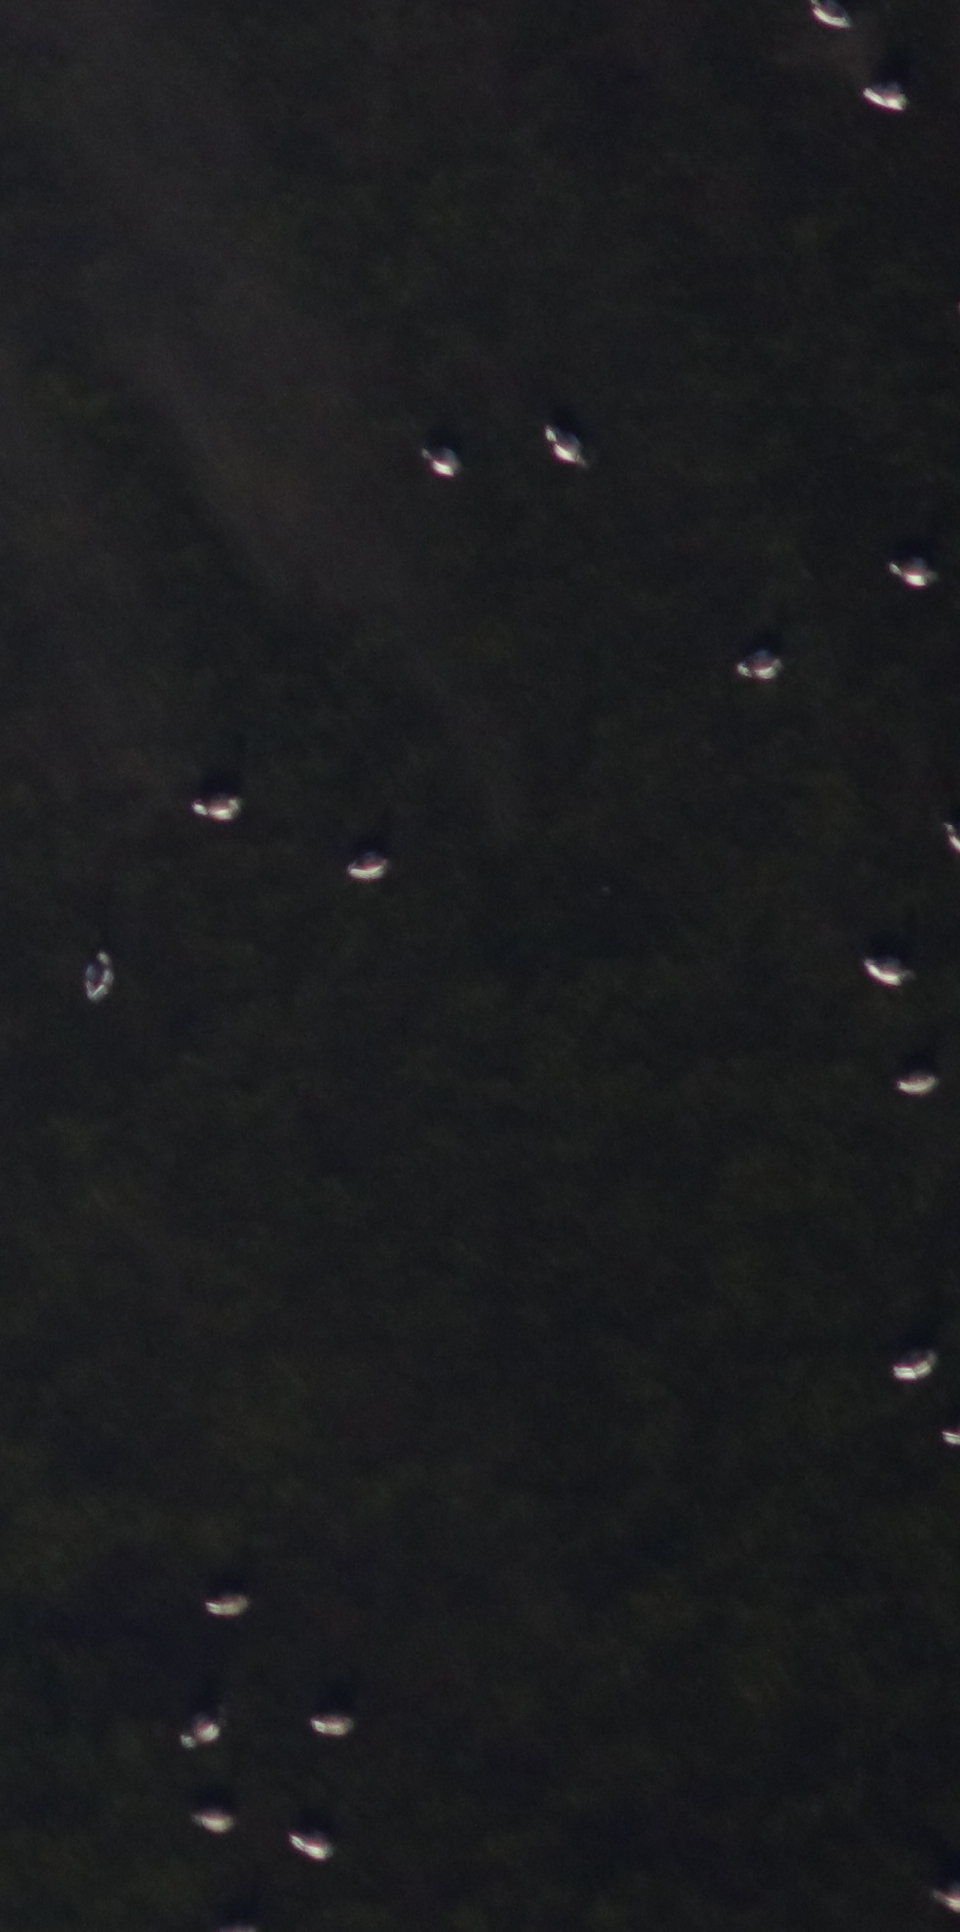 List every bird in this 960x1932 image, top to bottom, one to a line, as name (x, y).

brant (829, 9)
brant (885, 94)
brant (565, 445)
brant (442, 458)
brant (914, 569)
brant (760, 660)
brant (215, 804)
brant (370, 866)
brant (888, 969)
brant (96, 975)
brant (917, 1090)
brant (912, 1362)
brant (229, 1608)
brant (203, 1726)
brant (334, 1727)
brant (210, 1823)
brant (307, 1842)
brant (240, 1930)